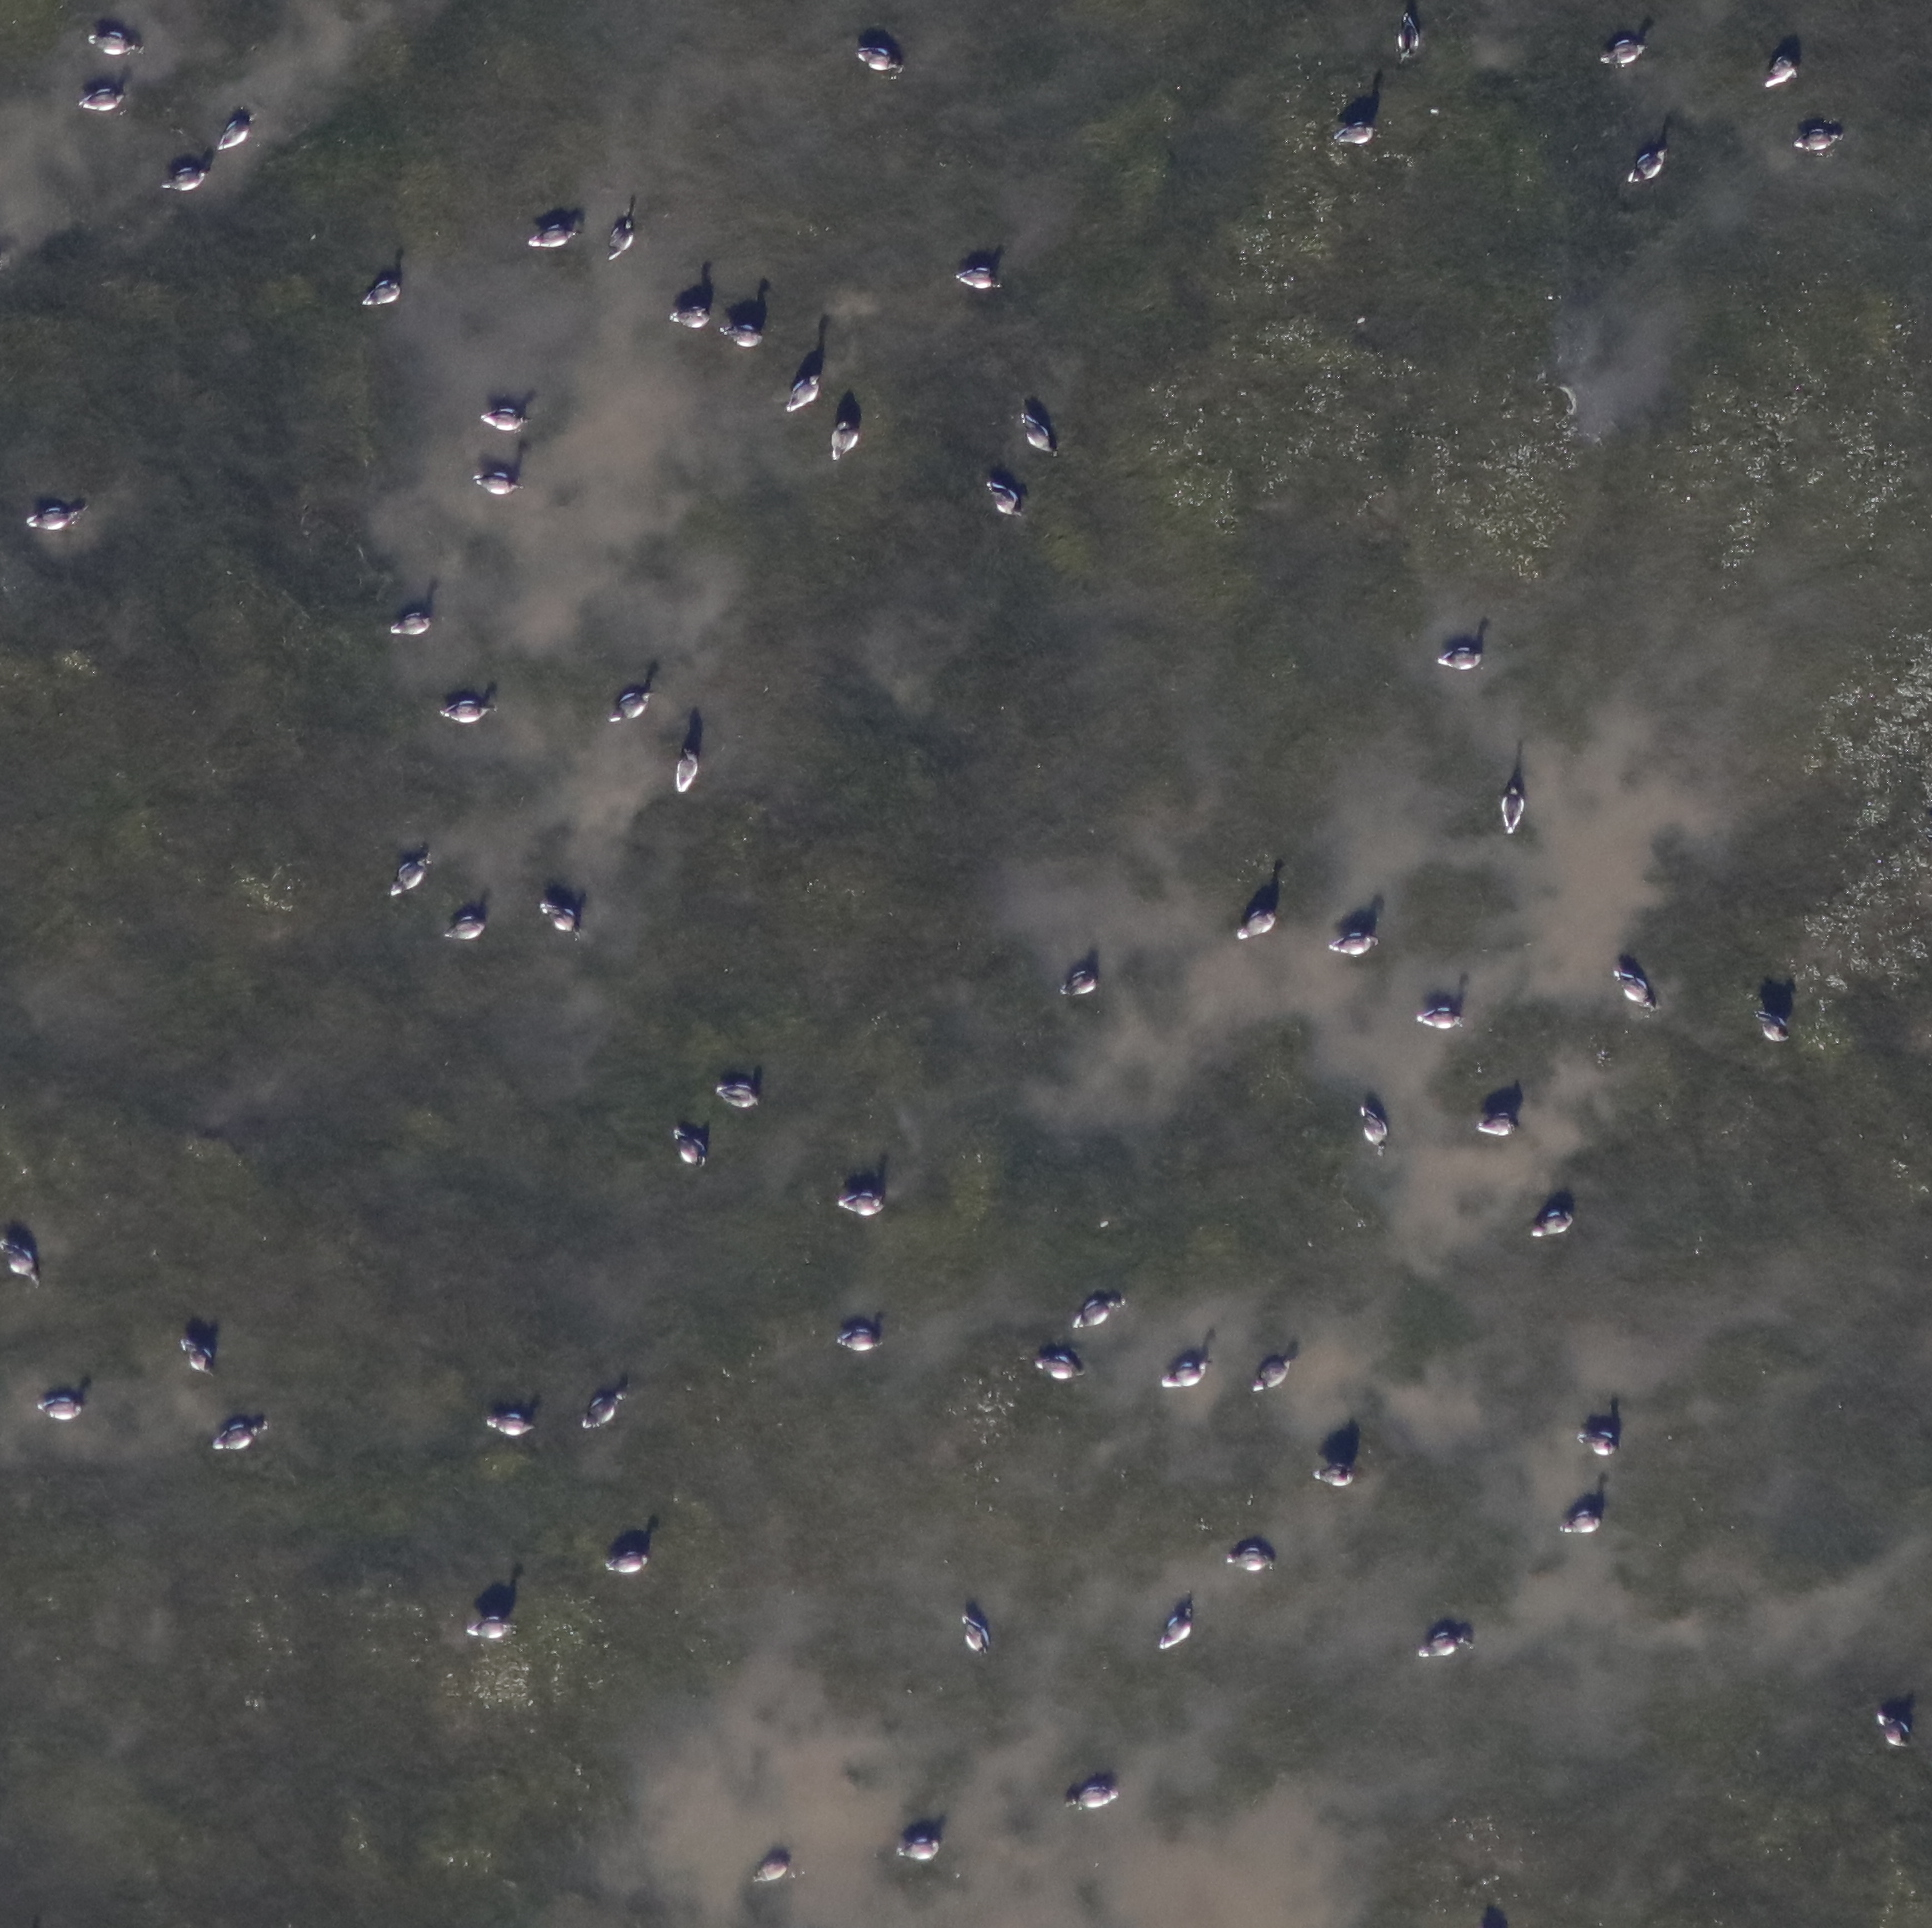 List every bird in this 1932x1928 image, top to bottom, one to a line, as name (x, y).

brant (1410, 35)
brant (112, 43)
brant (1624, 52)
brant (880, 58)
brant (1782, 71)
brant (102, 100)
brant (1355, 132)
brant (233, 134)
brant (1819, 142)
brant (1648, 166)
brant (184, 178)
brant (553, 236)
brant (619, 239)
brant (978, 277)
brant (382, 292)
brant (689, 316)
brant (744, 336)
brant (801, 393)
brant (504, 420)
brant (1037, 436)
brant (844, 440)
brant (496, 481)
brant (1005, 499)
brant (54, 519)
brant (412, 625)
brant (1462, 658)
brant (632, 706)
brant (466, 710)
brant (685, 768)
brant (1511, 809)
brant (409, 876)
brant (562, 918)
brant (1255, 922)
brant (466, 925)
brant (1355, 943)
brant (1080, 983)
brant (1636, 990)
brant (1443, 1017)
brant (1772, 1026)
brant (739, 1095)
brant (1495, 1124)
brant (1374, 1128)
brant (691, 1150)
brant (861, 1203)
brant (1554, 1224)
brant (21, 1262)
brant (1095, 1313)
brant (860, 1338)
brant (198, 1354)
brant (1058, 1367)
brant (1184, 1374)
brant (1270, 1374)
brant (62, 1408)
brant (603, 1412)
brant (509, 1424)
brant (237, 1437)
brant (1603, 1443)
brant (1331, 1473)
brant (1583, 1521)
brant (1253, 1558)
brant (631, 1561)
brant (490, 1627)
brant (1177, 1629)
brant (976, 1636)
brant (1442, 1645)
brant (1896, 1731)
brant (1094, 1795)
brant (919, 1845)
brant (771, 1872)